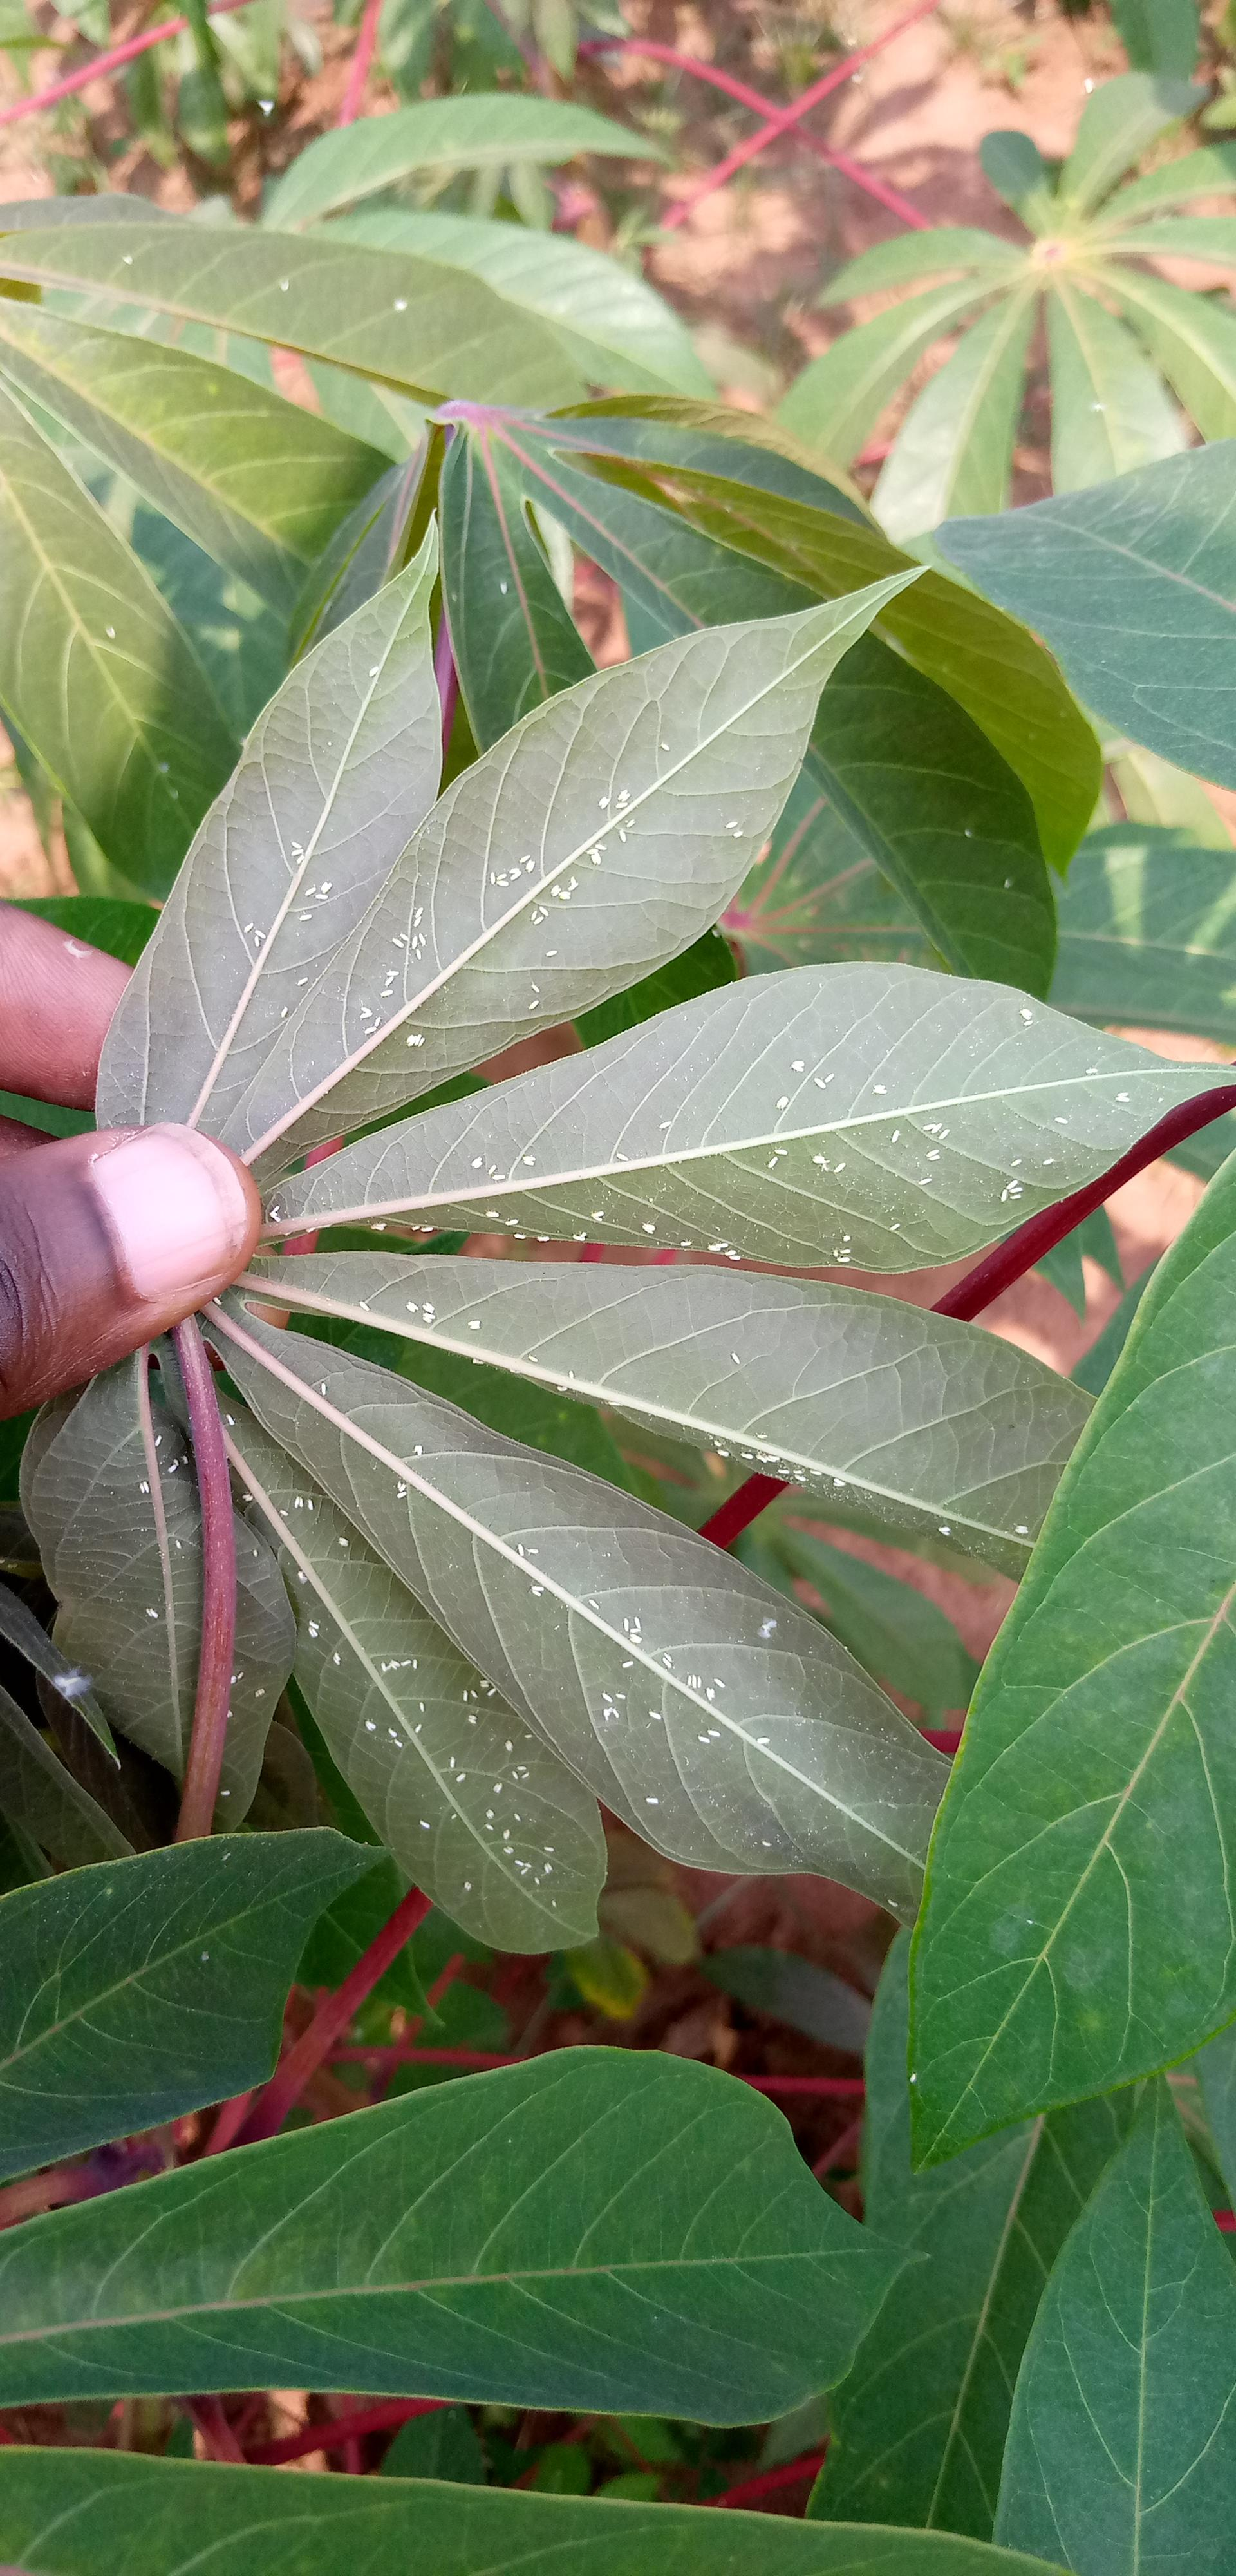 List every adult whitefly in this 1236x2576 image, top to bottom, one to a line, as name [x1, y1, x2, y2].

whitefly [1081, 75, 1095, 95]
whitefly [119, 252, 135, 266]
whitefly [391, 299, 412, 313]
whitefly [1091, 401, 1107, 415]
whitefly [498, 581, 510, 595]
whitefly [368, 665, 380, 677]
whitefly [660, 743, 671, 753]
whitefly [617, 789, 628, 801]
whitefly [623, 793, 630, 802]
whitefly [599, 796, 606, 806]
whitefly [601, 797, 611, 810]
whitefly [615, 802, 628, 809]
whitefly [625, 818, 637, 829]
whitefly [724, 820, 738, 829]
whitefly [617, 829, 627, 844]
whitefly [730, 829, 745, 838]
whitefly [290, 841, 303, 849]
whitefly [594, 843, 607, 851]
whitefly [291, 848, 304, 858]
whitefly [586, 849, 599, 853]
whitefly [595, 853, 603, 866]
whitefly [297, 854, 304, 866]
whitefly [520, 854, 531, 863]
whitefly [590, 854, 597, 864]
whitefly [525, 860, 536, 874]
whitefly [489, 870, 496, 886]
whitefly [496, 873, 508, 880]
whitefly [570, 876, 576, 883]
whitefly [496, 880, 510, 887]
whitefly [321, 882, 328, 891]
whitefly [324, 882, 333, 894]
whitefly [568, 882, 579, 891]
whitefly [551, 884, 559, 894]
whitefly [304, 886, 316, 898]
whitefly [552, 887, 561, 897]
whitefly [559, 891, 572, 896]
whitefly [314, 893, 329, 901]
whitefly [559, 895, 571, 900]
whitefly [539, 905, 549, 916]
whitefly [415, 907, 424, 918]
whitefly [531, 909, 538, 922]
whitefly [299, 913, 314, 922]
whitefly [534, 916, 545, 926]
whitefly [413, 916, 422, 928]
whitefly [243, 922, 254, 934]
whitefly [254, 929, 267, 940]
whitefly [418, 932, 427, 946]
whitefly [399, 933, 410, 942]
whitefly [254, 935, 261, 948]
whitefly [411, 935, 418, 948]
whitefly [391, 938, 406, 949]
whitefly [415, 948, 422, 961]
whitefly [545, 949, 558, 958]
whitefly [385, 969, 400, 976]
whitefly [296, 975, 312, 988]
whitefly [384, 976, 395, 987]
whitefly [530, 981, 541, 994]
whitefly [380, 989, 394, 998]
whitefly [527, 999, 539, 1010]
whitefly [281, 1004, 288, 1019]
whitefly [360, 1007, 373, 1013]
whitefly [1023, 1008, 1033, 1016]
whitefly [1019, 1010, 1031, 1021]
whitefly [359, 1012, 373, 1019]
whitefly [374, 1016, 381, 1027]
whitefly [1023, 1019, 1034, 1026]
whitefly [364, 1027, 377, 1035]
whitefly [406, 1034, 414, 1047]
whitefly [415, 1034, 422, 1046]
whitefly [418, 1037, 426, 1048]
whitefly [792, 1060, 805, 1066]
whitefly [791, 1064, 805, 1073]
whitefly [1085, 1067, 1098, 1075]
whitefly [825, 1073, 836, 1083]
whitefly [812, 1076, 827, 1089]
whitefly [872, 1084, 886, 1088]
whitefly [873, 1088, 887, 1095]
whitefly [1116, 1092, 1129, 1097]
whitefly [775, 1095, 789, 1110]
whitefly [1114, 1096, 1130, 1103]
whitefly [1053, 1115, 1069, 1126]
whitefly [658, 1120, 674, 1130]
whitefly [931, 1122, 942, 1135]
whitefly [922, 1123, 936, 1133]
whitefly [939, 1128, 951, 1141]
whitefly [890, 1129, 901, 1144]
whitefly [773, 1148, 790, 1155]
whitefly [926, 1148, 941, 1157]
whitefly [615, 1152, 630, 1162]
whitefly [928, 1154, 941, 1161]
whitefly [814, 1155, 825, 1159]
whitefly [471, 1155, 485, 1169]
whitefly [522, 1155, 536, 1161]
whitefly [767, 1156, 778, 1170]
whitefly [1041, 1157, 1056, 1167]
whitefly [1009, 1157, 1024, 1168]
whitefly [812, 1159, 829, 1164]
whitefly [523, 1160, 534, 1166]
whitefly [833, 1162, 846, 1175]
whitefly [488, 1164, 498, 1174]
whitefly [492, 1173, 506, 1180]
whitefly [917, 1177, 934, 1186]
whitefly [1006, 1179, 1019, 1189]
whitefly [1009, 1186, 1024, 1193]
whitefly [1000, 1188, 1008, 1204]
whitefly [1008, 1194, 1022, 1200]
whitefly [267, 1204, 283, 1223]
whitefly [485, 1209, 500, 1218]
whitefly [591, 1211, 604, 1216]
whitefly [592, 1216, 603, 1222]
whitefly [504, 1218, 520, 1226]
whitefly [888, 1222, 901, 1233]
whitefly [368, 1222, 388, 1231]
whitefly [644, 1223, 656, 1231]
whitefly [411, 1224, 421, 1231]
whitefly [420, 1225, 434, 1233]
whitefly [579, 1231, 587, 1238]
whitefly [512, 1233, 527, 1240]
whitefly [572, 1233, 585, 1242]
whitefly [841, 1233, 852, 1243]
whitefly [536, 1235, 551, 1243]
whitefly [679, 1239, 693, 1248]
whitefly [715, 1242, 729, 1248]
whitefly [707, 1245, 721, 1251]
whitefly [832, 1247, 839, 1257]
whitefly [838, 1248, 851, 1255]
whitefly [724, 1249, 737, 1255]
whitefly [729, 1255, 742, 1261]
whitefly [836, 1256, 851, 1263]
whitefly [212, 1296, 223, 1306]
whitefly [358, 1299, 370, 1312]
whitefly [407, 1301, 420, 1311]
whitefly [425, 1302, 435, 1311]
whitefly [406, 1304, 415, 1313]
whitefly [422, 1305, 433, 1314]
whitefly [423, 1313, 435, 1318]
whitefly [422, 1317, 432, 1323]
whitefly [467, 1319, 481, 1325]
whitefly [469, 1325, 481, 1329]
whitefly [729, 1351, 741, 1365]
whitefly [527, 1355, 538, 1363]
whitefly [472, 1357, 485, 1365]
whitefly [568, 1369, 575, 1379]
whitefly [319, 1381, 328, 1397]
whitefly [556, 1385, 568, 1392]
whitefly [225, 1413, 238, 1426]
whitefly [754, 1432, 769, 1440]
whitefly [153, 1434, 164, 1447]
whitefly [713, 1439, 722, 1448]
whitefly [414, 1444, 422, 1457]
whitefly [716, 1448, 729, 1458]
whitefly [739, 1450, 753, 1460]
whitefly [756, 1452, 767, 1463]
whitefly [768, 1454, 780, 1461]
whitefly [181, 1455, 189, 1464]
whitefly [172, 1458, 180, 1466]
whitefly [167, 1464, 177, 1473]
whitefly [776, 1468, 790, 1475]
whitefly [809, 1468, 823, 1476]
whitefly [792, 1470, 803, 1474]
whitefly [794, 1474, 806, 1482]
whitefly [833, 1477, 845, 1487]
whitefly [143, 1481, 151, 1494]
whitefly [139, 1482, 145, 1494]
whitefly [399, 1483, 407, 1492]
whitefly [397, 1491, 407, 1500]
whitefly [243, 1493, 251, 1498]
whitefly [294, 1495, 299, 1510]
whitefly [245, 1496, 254, 1502]
whitefly [299, 1497, 304, 1508]
whitefly [306, 1498, 315, 1511]
whitefly [278, 1508, 290, 1517]
whitefly [1015, 1524, 1028, 1529]
whitefly [937, 1525, 951, 1537]
whitefly [1015, 1529, 1029, 1535]
whitefly [337, 1535, 351, 1548]
whitefly [174, 1539, 183, 1550]
whitefly [517, 1542, 525, 1557]
whitefly [527, 1547, 540, 1555]
whitefly [251, 1548, 259, 1559]
whitefly [296, 1569, 308, 1585]
whitefly [530, 1586, 545, 1592]
whitefly [531, 1590, 541, 1598]
whitefly [588, 1597, 601, 1611]
whitefly [145, 1607, 153, 1618]
whitefly [149, 1608, 160, 1620]
whitefly [753, 1615, 783, 1641]
whitefly [633, 1616, 642, 1629]
whitefly [623, 1616, 629, 1632]
whitefly [308, 1619, 321, 1630]
whitefly [308, 1627, 319, 1639]
whitefly [629, 1627, 642, 1633]
whitefly [630, 1633, 642, 1641]
whitefly [630, 1638, 641, 1644]
whitefly [332, 1652, 341, 1665]
whitefly [664, 1652, 673, 1662]
whitefly [662, 1657, 672, 1670]
whitefly [400, 1658, 412, 1668]
whitefly [389, 1658, 400, 1671]
whitefly [413, 1658, 419, 1671]
whitefly [621, 1660, 634, 1669]
whitefly [380, 1661, 392, 1672]
whitefly [237, 1671, 245, 1680]
whitefly [687, 1674, 692, 1687]
whitefly [230, 1674, 237, 1685]
whitefly [692, 1674, 698, 1690]
whitefly [697, 1675, 704, 1690]
whitefly [712, 1676, 726, 1689]
whitefly [478, 1679, 489, 1687]
whitefly [706, 1687, 712, 1701]
whitefly [487, 1687, 498, 1697]
whitefly [710, 1689, 716, 1698]
whitefly [462, 1689, 469, 1702]
whitefly [470, 1689, 478, 1699]
whitefly [601, 1691, 613, 1703]
whitefly [615, 1692, 626, 1700]
whitefly [418, 1700, 427, 1713]
whitefly [602, 1706, 613, 1721]
whitefly [612, 1707, 621, 1719]
whitefly [226, 1709, 234, 1720]
whitefly [647, 1710, 663, 1721]
whitefly [468, 1714, 478, 1720]
whitefly [467, 1718, 477, 1725]
whitefly [364, 1719, 377, 1732]
whitefly [413, 1722, 422, 1736]
whitefly [388, 1727, 399, 1738]
whitefly [707, 1728, 721, 1738]
whitefly [523, 1732, 533, 1739]
whitefly [695, 1734, 711, 1745]
whitefly [756, 1736, 772, 1745]
whitefly [503, 1738, 516, 1752]
whitefly [393, 1738, 404, 1748]
whitefly [449, 1756, 456, 1768]
whitefly [515, 1765, 528, 1770]
whitefly [512, 1770, 520, 1781]
whitefly [521, 1770, 530, 1779]
whitefly [455, 1772, 468, 1783]
whitefly [492, 1781, 504, 1795]
whitefly [220, 1788, 232, 1797]
whitefly [644, 1796, 660, 1804]
whitefly [512, 1812, 522, 1822]
whitefly [418, 1819, 431, 1830]
whitefly [483, 1823, 495, 1832]
whitefly [502, 1828, 511, 1841]
whitefly [760, 1840, 772, 1848]
whitefly [502, 1844, 517, 1855]
whitefly [543, 1845, 554, 1853]
whitefly [512, 1859, 524, 1867]
whitefly [543, 1861, 555, 1874]
whitefly [520, 1867, 529, 1875]
whitefly [534, 1876, 540, 1886]
whitefly [463, 1881, 474, 1891]
whitefly [886, 1898, 900, 1908]
whitefly [908, 2071, 917, 2085]